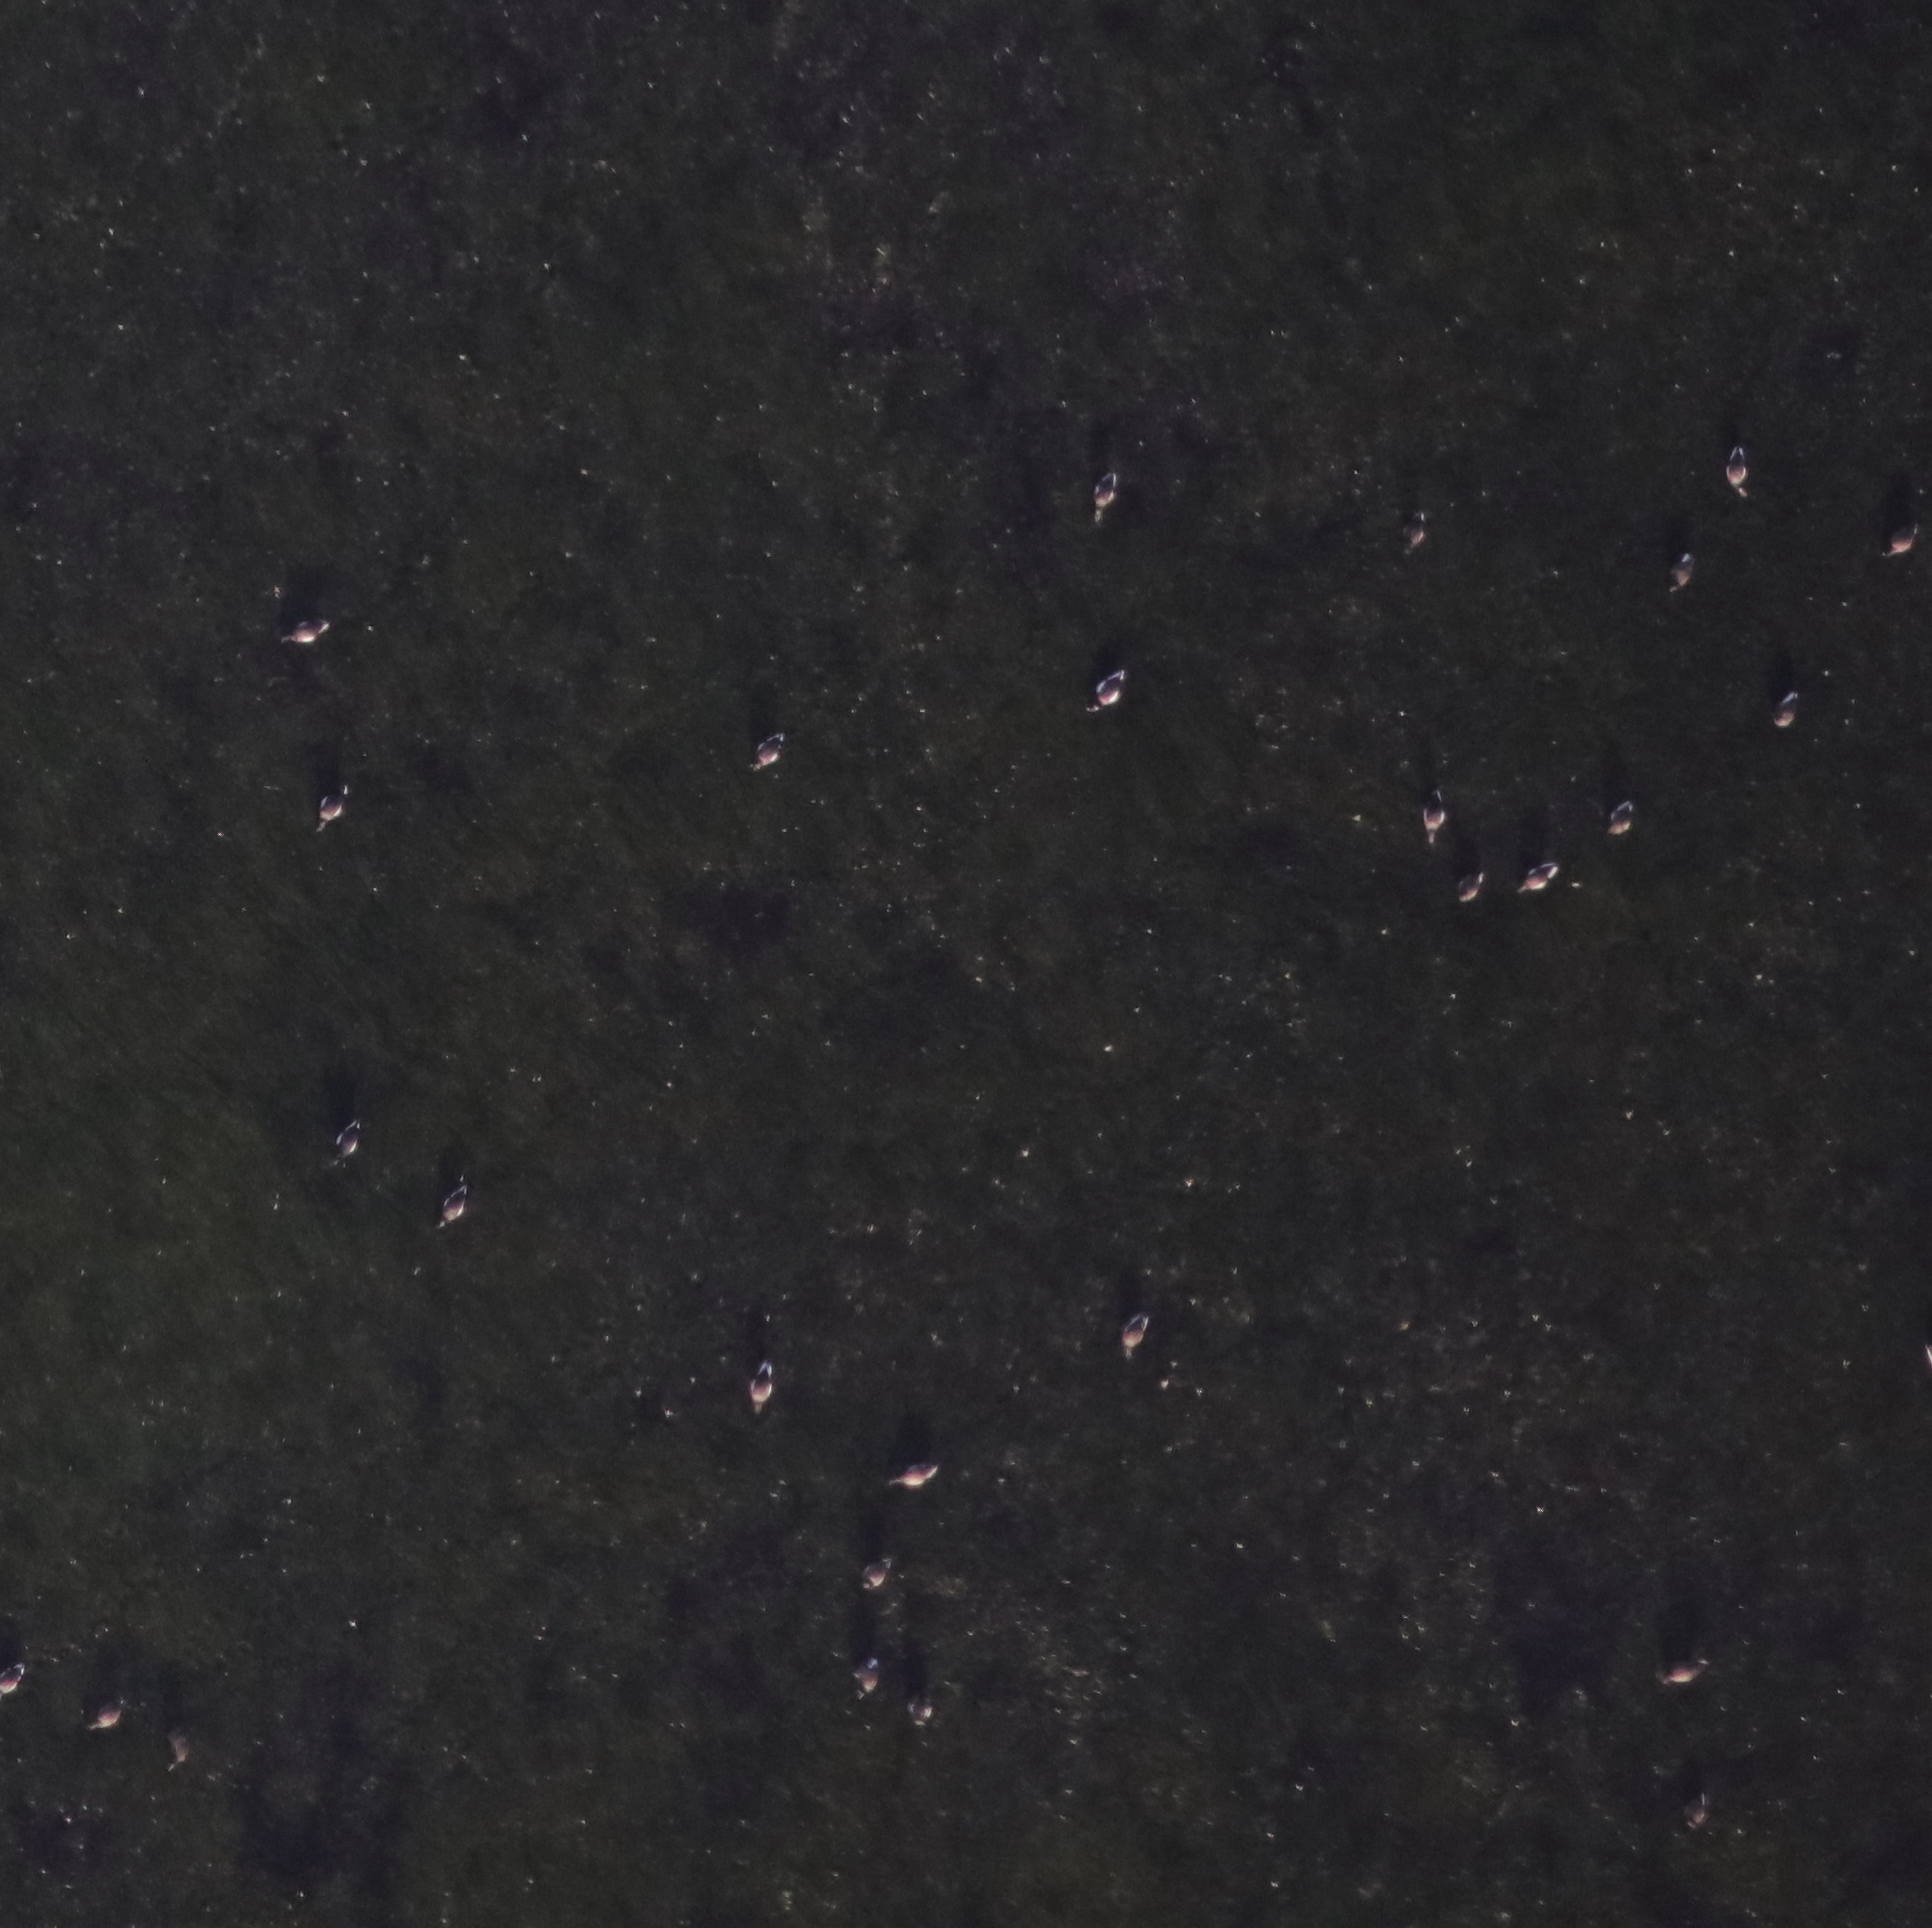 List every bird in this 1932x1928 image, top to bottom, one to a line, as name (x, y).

brant (1738, 470)
brant (1103, 491)
brant (1415, 531)
brant (1901, 541)
brant (1681, 572)
brant (306, 630)
brant (1109, 690)
brant (1785, 716)
brant (768, 751)
brant (332, 807)
other bird (1425, 811)
brant (1621, 820)
brant (1539, 876)
brant (1471, 886)
brant (347, 1140)
brant (454, 1204)
brant (1135, 1333)
brant (761, 1387)
brant (916, 1475)
brant (876, 1572)
brant (1685, 1671)
brant (865, 1676)
brant (10, 1680)
brant (922, 1707)
brant (106, 1713)